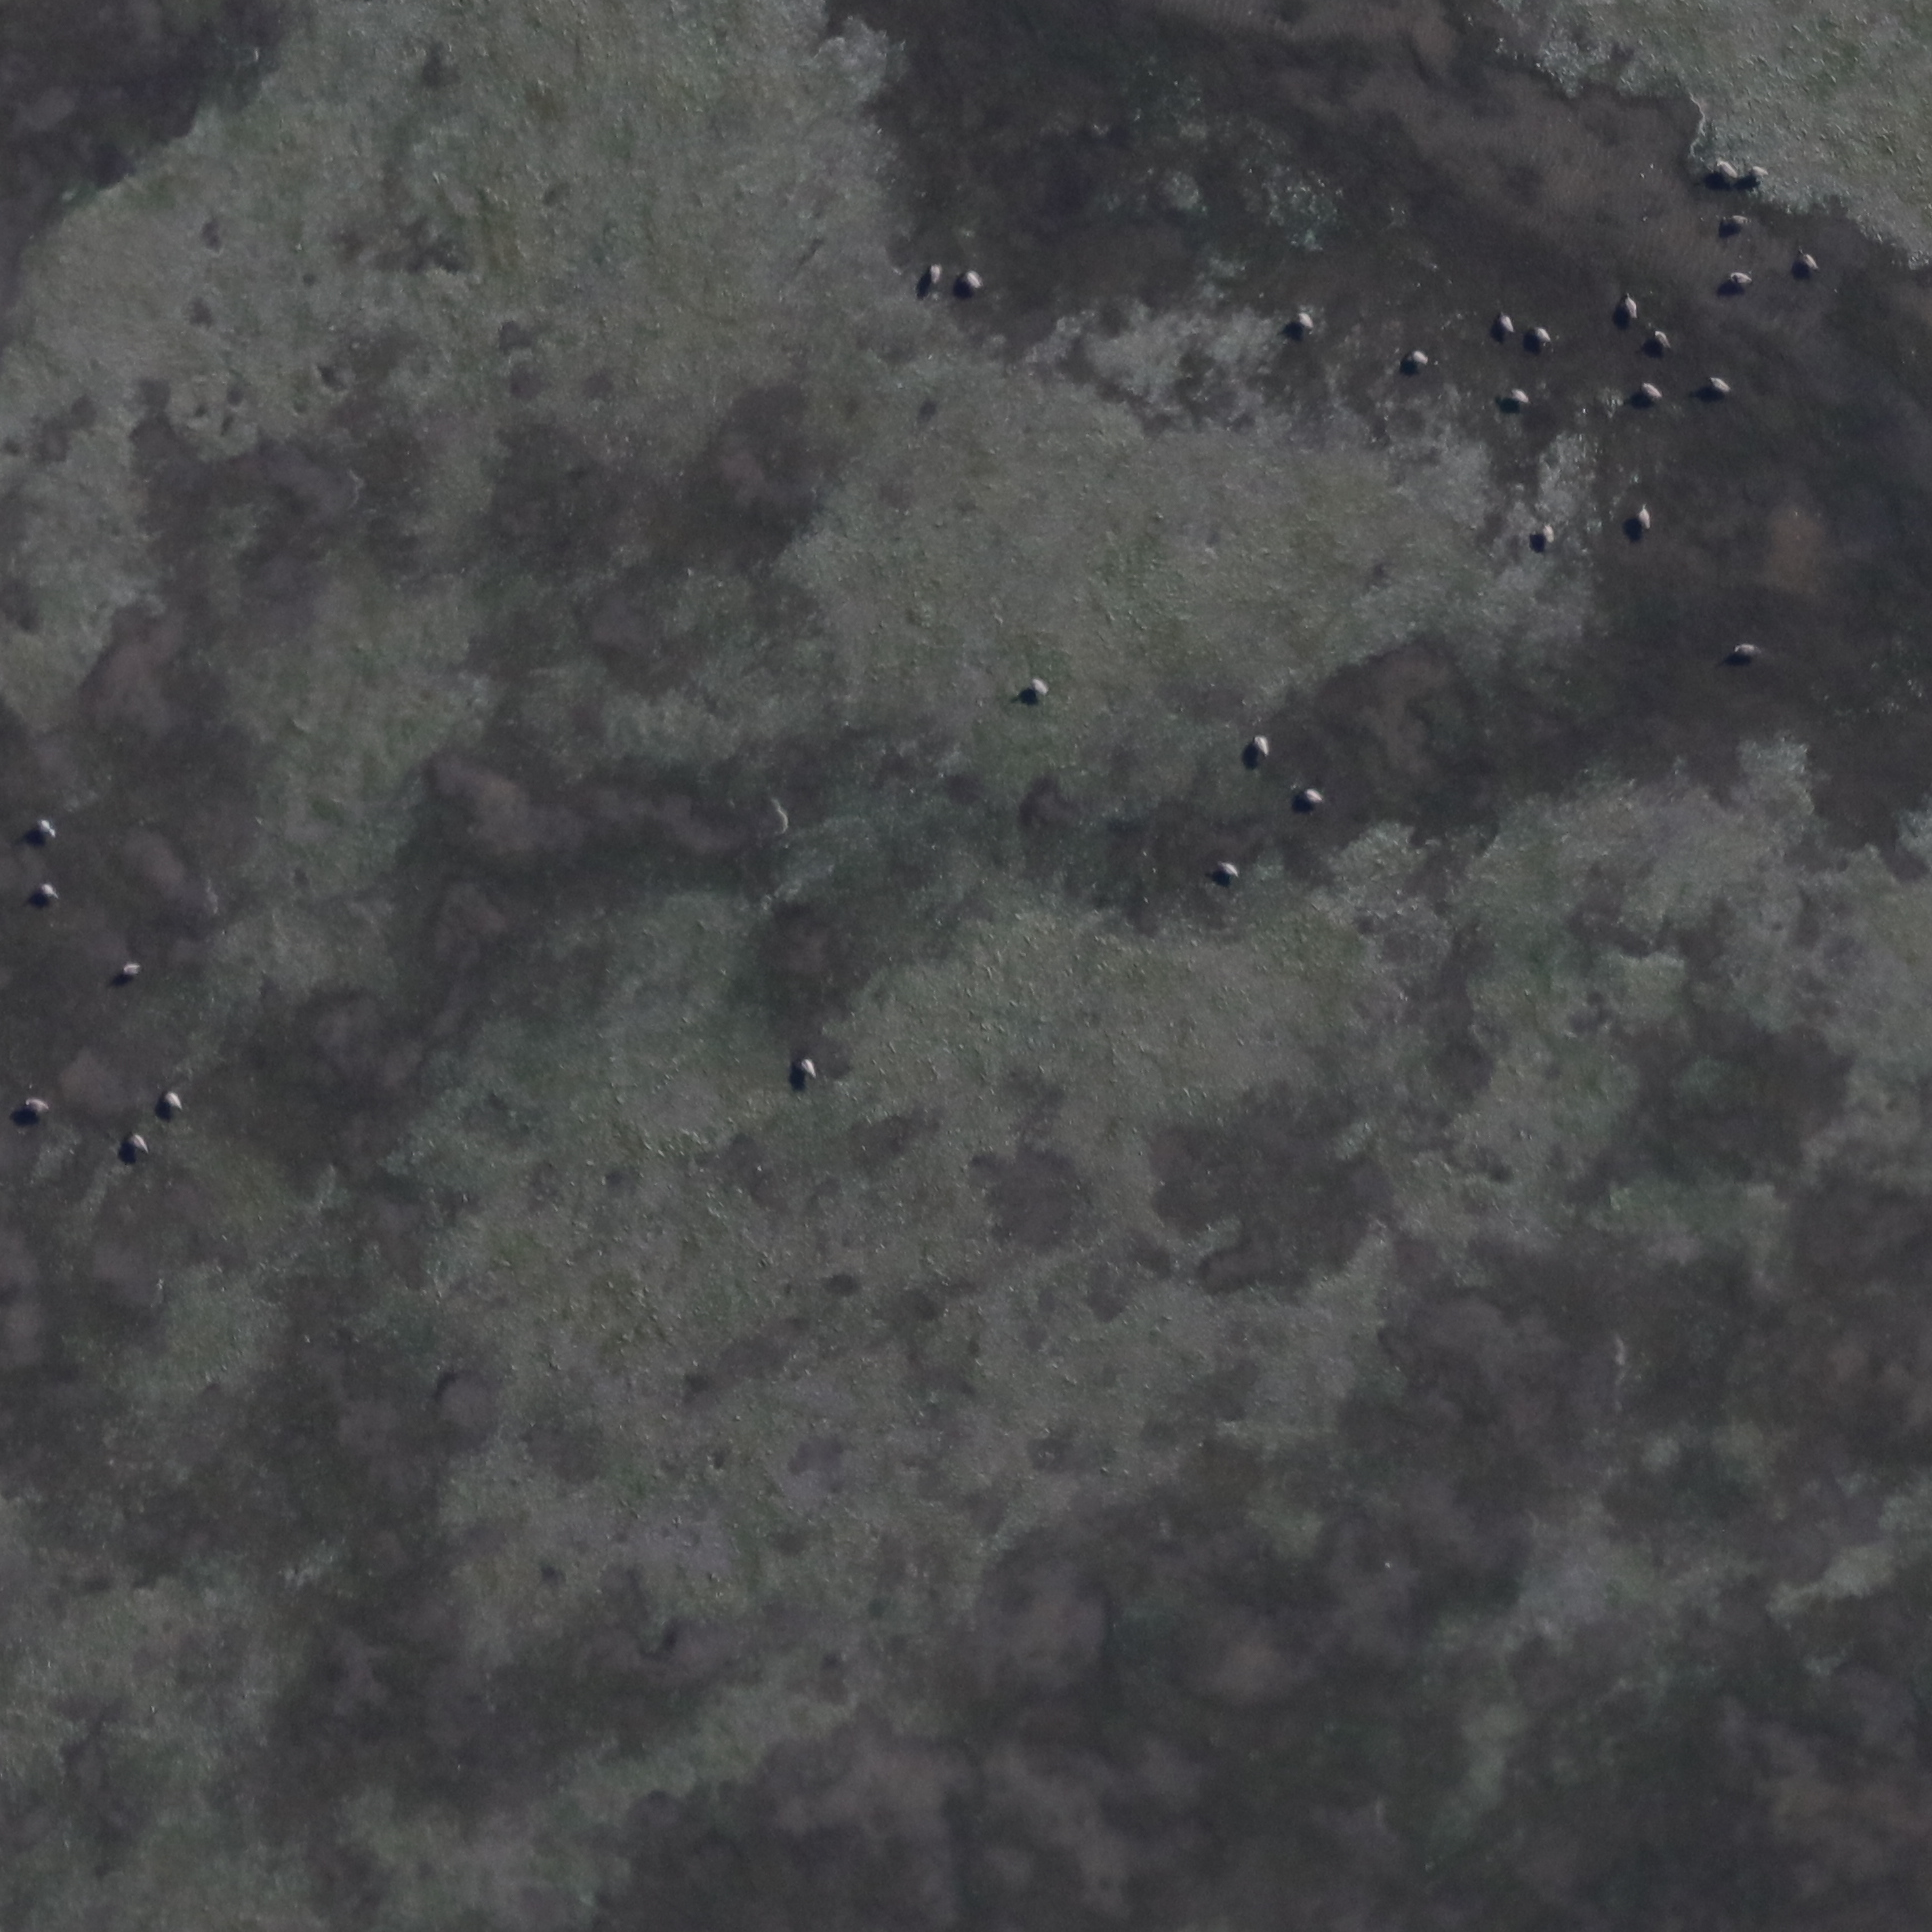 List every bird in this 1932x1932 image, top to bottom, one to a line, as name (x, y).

Canada goose (1722, 166)
Canada goose (1759, 171)
Canada goose (1740, 219)
Canada goose (1809, 261)
Canada goose (934, 271)
Canada goose (971, 279)
Canada goose (1741, 280)
Canada goose (1630, 305)
Canada goose (1306, 322)
Canada goose (1507, 323)
Canada goose (1541, 335)
Canada goose (1661, 339)
Canada goose (1418, 358)
Canada goose (1721, 387)
Canada goose (1650, 391)
Canada goose (1523, 397)
Canada goose (1645, 518)
Canada goose (1547, 532)
Canada goose (1746, 651)
Canada goose (1038, 688)
Canada goose (1262, 745)
Canada goose (1313, 797)
brant (46, 827)
Canada goose (1228, 870)
brant (45, 889)
Canada goose (131, 970)
Canada goose (808, 1067)
Canada goose (173, 1099)
Canada goose (38, 1107)
Canada goose (138, 1142)